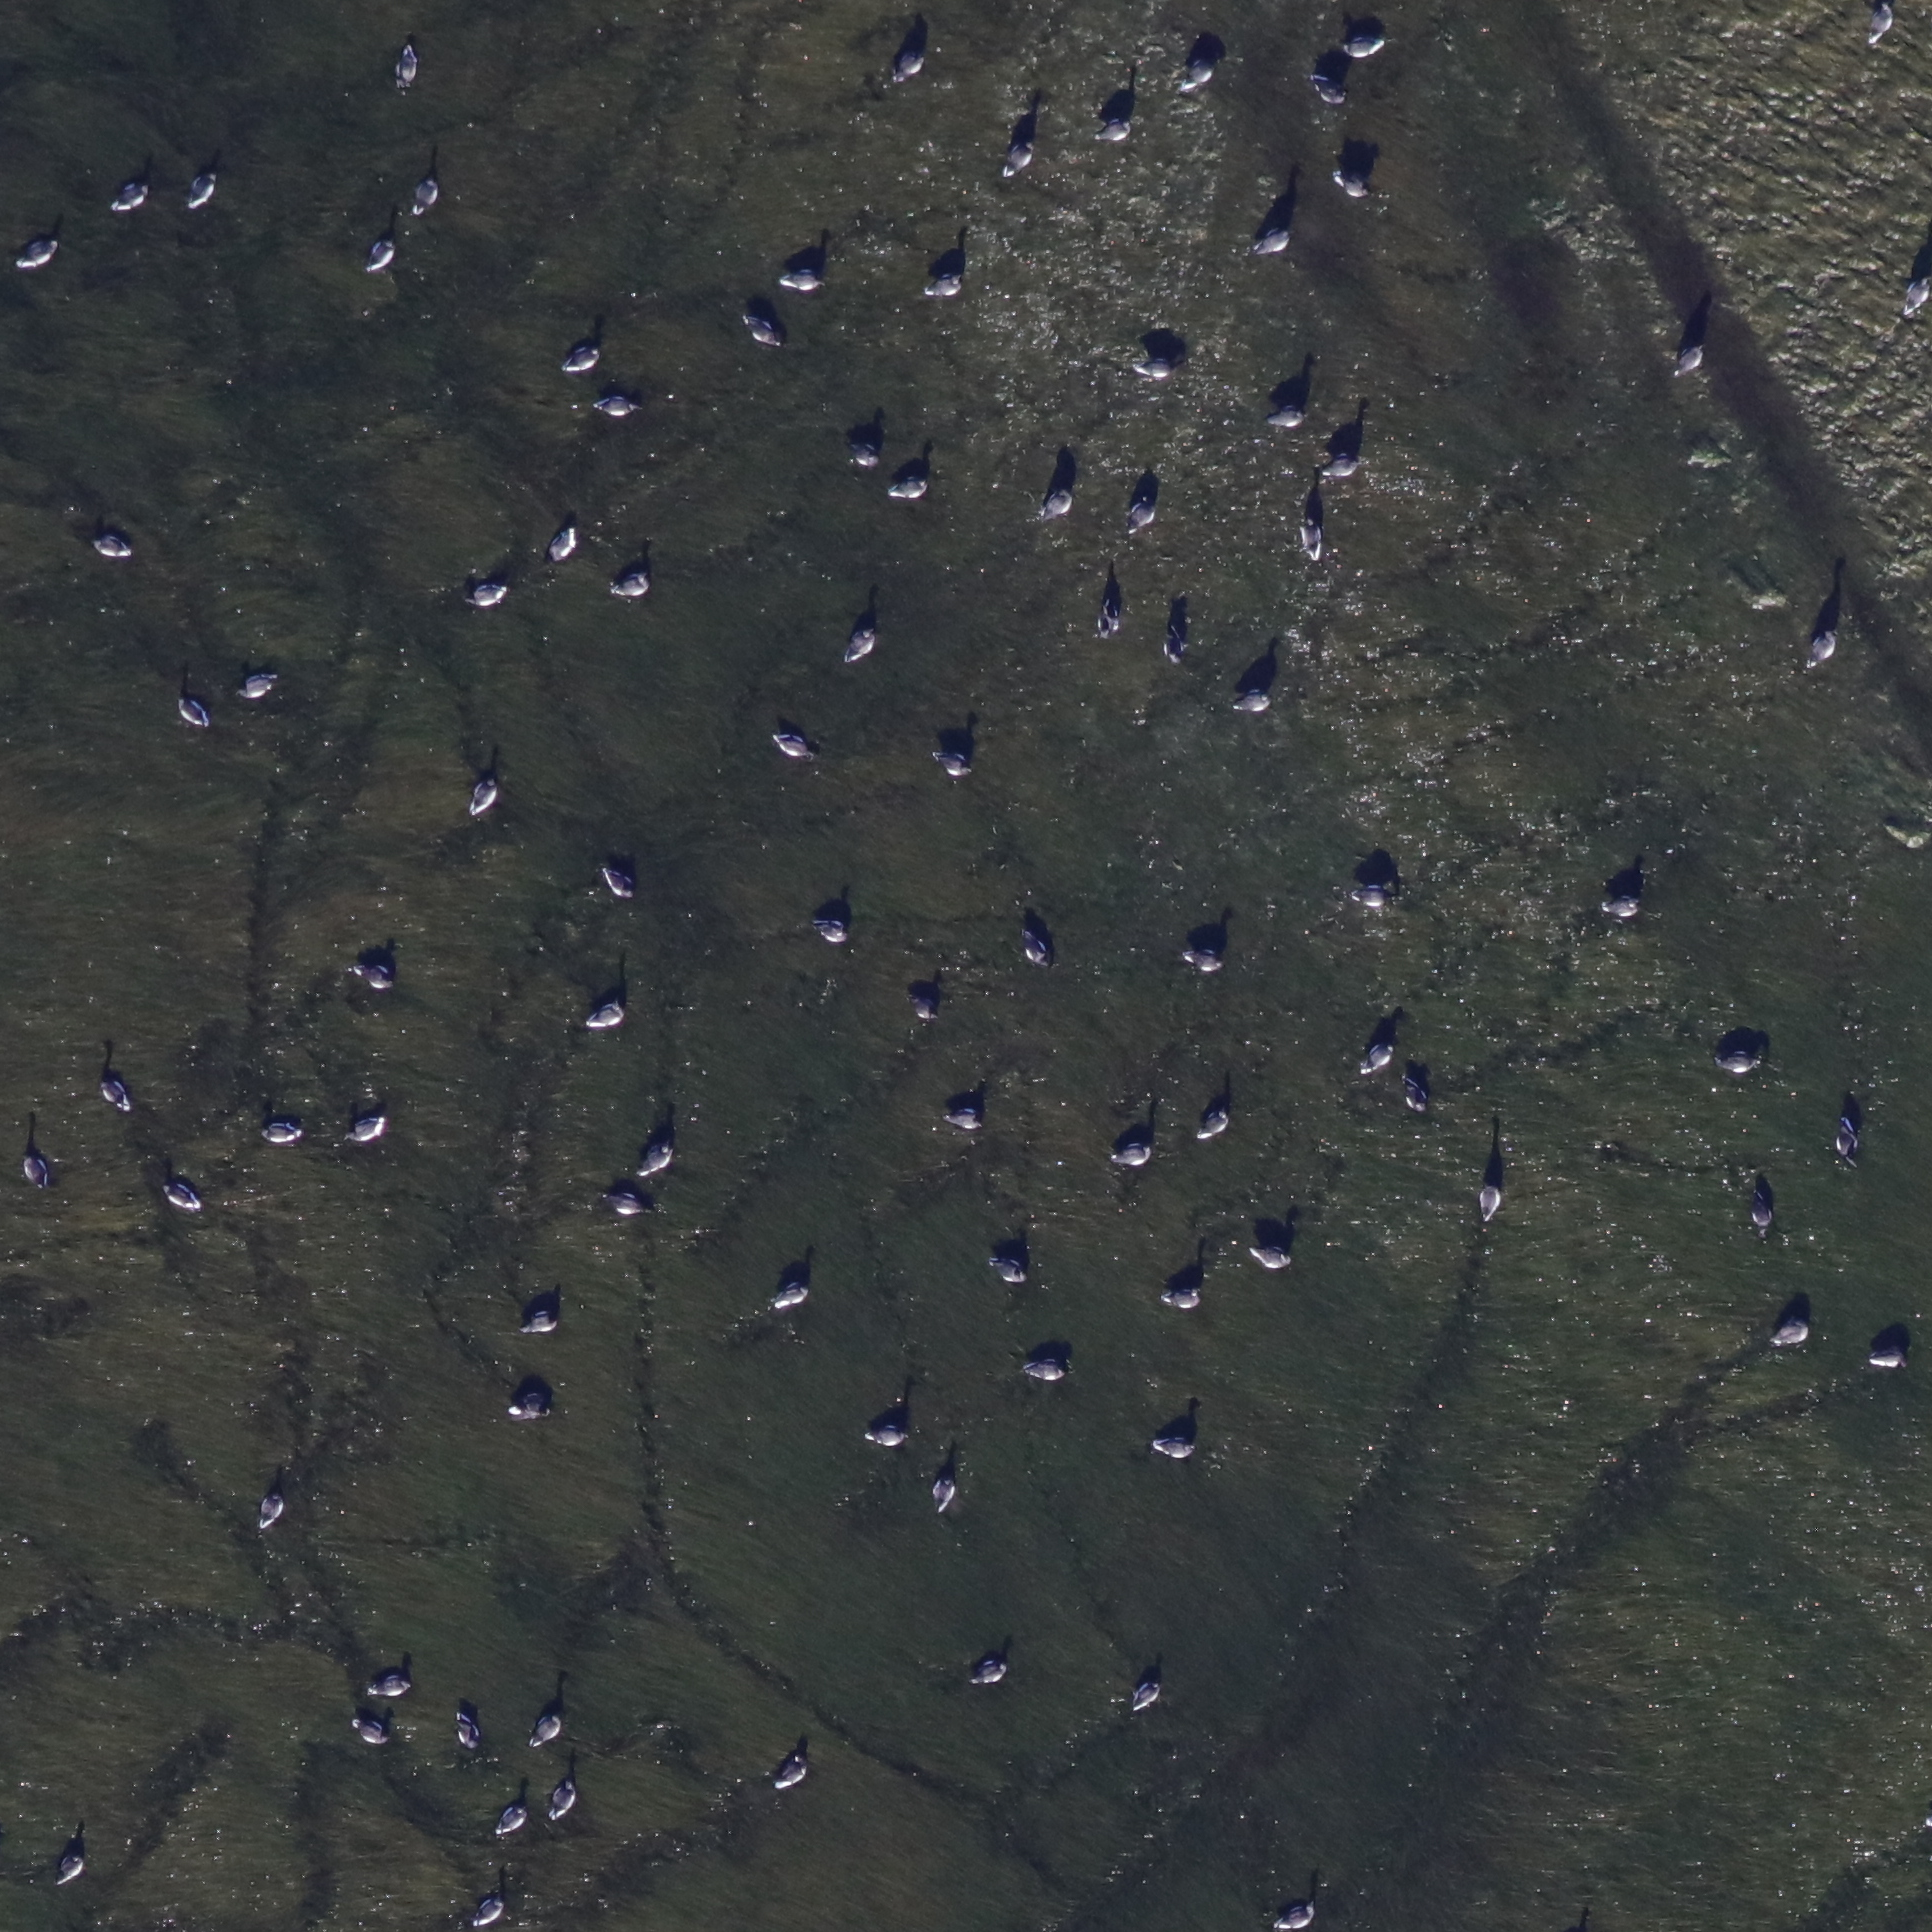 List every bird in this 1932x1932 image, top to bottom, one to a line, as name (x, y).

brant (1882, 23)
brant (1365, 46)
brant (908, 65)
brant (406, 66)
brant (1196, 74)
brant (1328, 90)
brant (1113, 128)
brant (1018, 159)
brant (1354, 185)
brant (200, 190)
brant (423, 193)
brant (131, 195)
brant (1275, 244)
brant (37, 253)
brant (380, 255)
brant (800, 280)
brant (945, 286)
brant (1915, 293)
brant (766, 332)
brant (580, 357)
brant (1693, 361)
brant (1157, 370)
brant (619, 406)
brant (1288, 420)
brant (864, 457)
brant (1339, 466)
brant (906, 487)
brant (1053, 502)
brant (1143, 513)
brant (1311, 542)
brant (560, 545)
brant (111, 546)
brant (630, 585)
brant (486, 593)
brant (1104, 621)
brant (1174, 640)
brant (860, 643)
brant (1822, 646)
brant (257, 685)
brant (1252, 701)
brant (192, 710)
brant (795, 745)
brant (953, 764)
brant (484, 795)
brant (620, 883)
brant (1371, 899)
brant (1620, 906)
brant (830, 931)
brant (1037, 953)
brant (1205, 961)
brant (376, 977)
brant (924, 1010)
brant (605, 1015)
brant (1374, 1054)
brant (1739, 1062)
brant (113, 1090)
brant (1416, 1096)
brant (964, 1117)
brant (1215, 1123)
brant (366, 1125)
brant (281, 1131)
brant (1849, 1143)
brant (1131, 1153)
brant (653, 1159)
brant (35, 1171)
brant (181, 1192)
brant (1490, 1201)
brant (628, 1203)
brant (1760, 1214)
brant (1268, 1254)
brant (1009, 1267)
brant (789, 1293)
brant (1185, 1296)
brant (539, 1321)
brant (1791, 1331)
brant (1888, 1356)
brant (1044, 1368)
brant (532, 1404)
brant (888, 1431)
brant (1175, 1446)
brant (945, 1491)
brant (271, 1509)
brant (986, 1669)
brant (389, 1682)
brant (1145, 1694)
brant (369, 1728)
brant (470, 1728)
brant (544, 1728)
brant (788, 1771)
brant (562, 1799)
brant (509, 1817)
brant (68, 1866)
brant (487, 1908)
brant (1294, 1917)